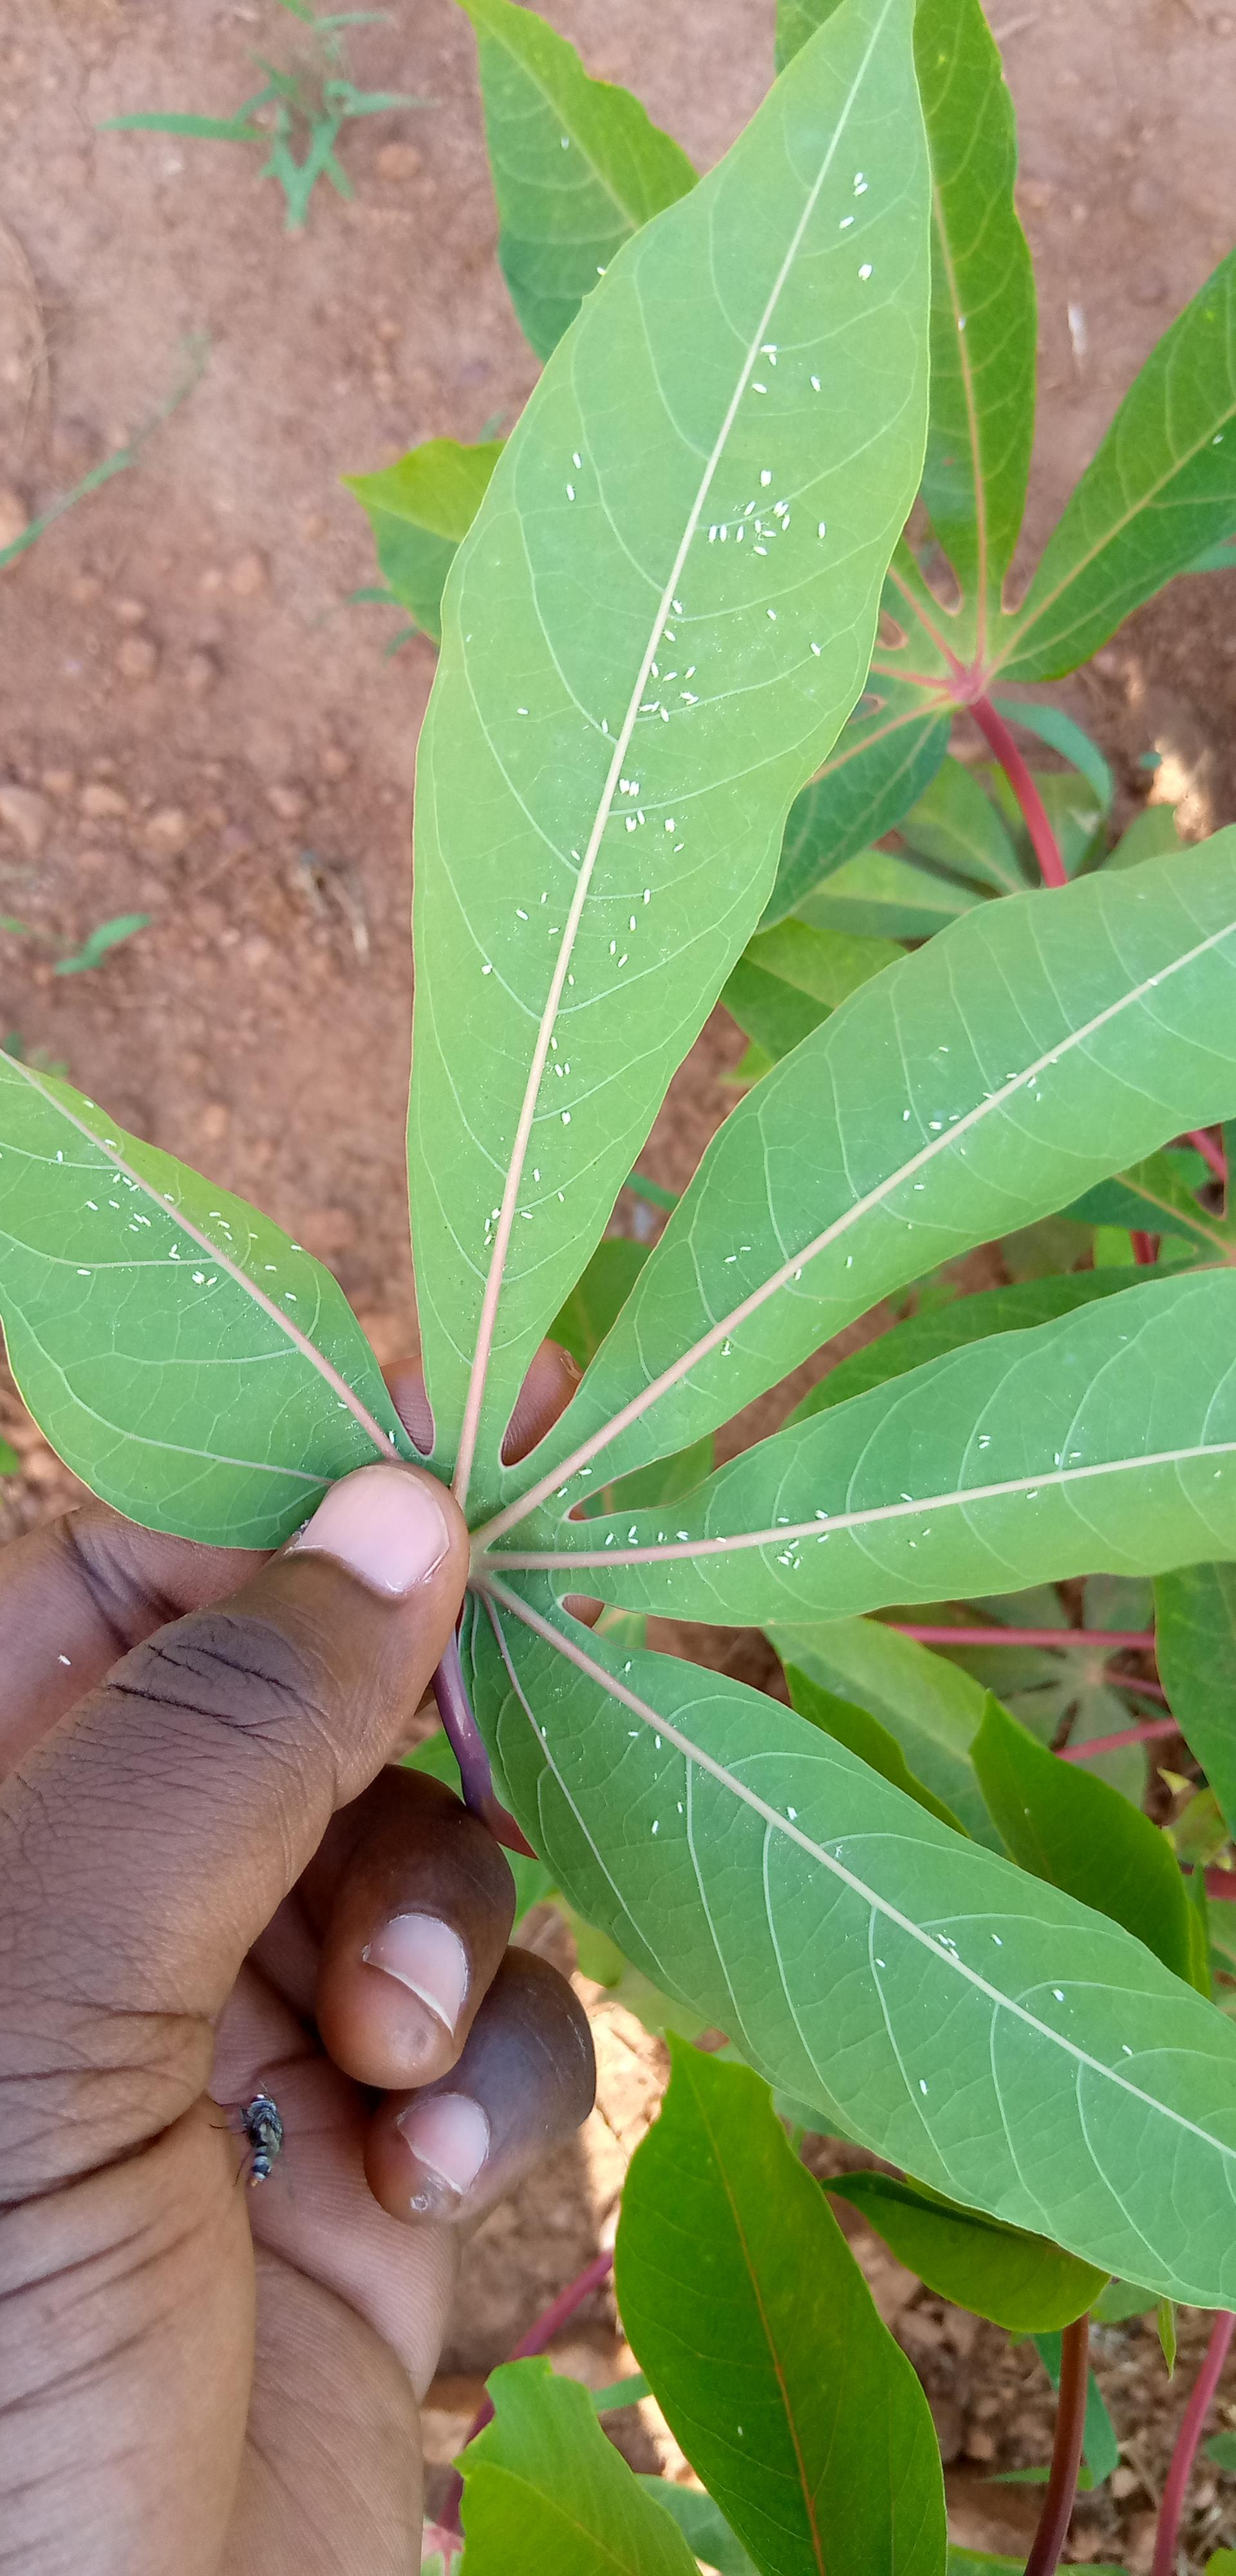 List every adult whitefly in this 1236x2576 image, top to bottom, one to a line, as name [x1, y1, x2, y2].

whitefly [852, 170, 864, 189]
whitefly [852, 182, 869, 198]
whitefly [837, 215, 856, 232]
whitefly [857, 263, 868, 279]
whitefly [594, 264, 607, 278]
whitefly [862, 264, 873, 282]
whitefly [757, 343, 779, 354]
whitefly [767, 352, 780, 368]
whitefly [808, 375, 822, 395]
whitefly [749, 382, 768, 395]
whitefly [570, 450, 585, 471]
whitefly [765, 468, 773, 487]
whitefly [758, 469, 766, 488]
whitefly [564, 483, 577, 503]
whitefly [742, 500, 756, 518]
whitefly [772, 500, 784, 516]
whitefly [776, 502, 789, 521]
whitefly [780, 513, 791, 533]
whitefly [752, 518, 765, 536]
whitefly [817, 520, 829, 542]
whitefly [735, 522, 745, 545]
whitefly [706, 523, 718, 544]
whitefly [719, 524, 728, 544]
whitefly [760, 529, 778, 541]
whitefly [751, 544, 771, 558]
whitefly [670, 598, 685, 616]
whitefly [765, 607, 778, 621]
whitefly [662, 629, 679, 643]
whitefly [808, 641, 822, 659]
whitefly [650, 660, 660, 680]
whitefly [682, 664, 698, 681]
whitefly [661, 672, 679, 683]
whitefly [678, 691, 694, 701]
whitefly [685, 696, 700, 706]
whitefly [651, 699, 661, 715]
whitefly [638, 703, 654, 714]
whitefly [513, 706, 531, 717]
whitefly [659, 706, 671, 724]
whitefly [599, 715, 611, 735]
whitefly [619, 777, 625, 796]
whitefly [624, 780, 631, 793]
whitefly [628, 780, 636, 797]
whitefly [634, 782, 641, 797]
whitefly [635, 808, 648, 826]
whitefly [624, 815, 632, 834]
whitefly [668, 816, 677, 834]
whitefly [664, 818, 669, 833]
whitefly [631, 819, 639, 832]
whitefly [671, 841, 686, 854]
whitefly [568, 848, 583, 863]
whitefly [641, 886, 653, 907]
whitefly [539, 889, 548, 905]
whitefly [512, 906, 531, 922]
whitefly [627, 914, 639, 933]
whitefly [543, 925, 561, 936]
whitefly [606, 938, 619, 958]
whitefly [616, 952, 630, 970]
whitefly [481, 963, 494, 972]
whitefly [482, 969, 492, 977]
whitefly [565, 972, 577, 988]
whitefly [1145, 976, 1161, 989]
whitefly [549, 1035, 560, 1052]
whitefly [935, 1044, 952, 1054]
whitefly [1048, 1056, 1059, 1065]
whitefly [563, 1061, 572, 1076]
whitefly [554, 1063, 565, 1079]
whitefly [1002, 1070, 1019, 1081]
whitefly [1025, 1074, 1037, 1090]
whitefly [1034, 1090, 1042, 1104]
whitefly [980, 1091, 995, 1101]
whitefly [81, 1097, 96, 1110]
whitefly [901, 1108, 910, 1122]
whitefly [561, 1111, 568, 1126]
whitefly [566, 1112, 572, 1123]
whitefly [947, 1112, 960, 1123]
whitefly [926, 1120, 941, 1126]
whitefly [928, 1126, 942, 1132]
whitefly [103, 1137, 118, 1150]
whitefly [958, 1146, 968, 1158]
whitefly [55, 1148, 66, 1164]
whitefly [531, 1166, 542, 1183]
whitefly [111, 1171, 122, 1186]
whitefly [122, 1175, 133, 1188]
whitefly [912, 1182, 926, 1192]
whitefly [127, 1184, 140, 1193]
whitefly [556, 1189, 567, 1204]
whitefly [161, 1191, 176, 1204]
whitefly [107, 1197, 122, 1211]
whitefly [83, 1199, 100, 1213]
whitefly [491, 1206, 500, 1216]
whitefly [206, 1209, 223, 1219]
whitefly [493, 1210, 501, 1220]
whitefly [518, 1210, 536, 1223]
whitefly [132, 1211, 144, 1224]
whitefly [141, 1213, 154, 1229]
whitefly [482, 1217, 492, 1235]
whitefly [216, 1218, 230, 1230]
whitefly [905, 1220, 915, 1233]
whitefly [127, 1222, 140, 1233]
whitefly [247, 1229, 260, 1240]
whitefly [221, 1230, 236, 1243]
whitefly [482, 1233, 494, 1247]
whitefly [169, 1242, 178, 1254]
whitefly [288, 1243, 304, 1254]
whitefly [738, 1244, 753, 1253]
whitefly [167, 1251, 182, 1262]
whitefly [722, 1253, 737, 1264]
whitefly [843, 1253, 855, 1270]
whitefly [262, 1263, 278, 1273]
whitefly [75, 1266, 94, 1279]
whitefly [793, 1267, 802, 1283]
whitefly [194, 1269, 207, 1280]
whitefly [190, 1274, 202, 1286]
whitefly [191, 1274, 205, 1283]
whitefly [205, 1274, 219, 1288]
whitefly [283, 1291, 299, 1303]
whitefly [723, 1338, 731, 1350]
whitefly [719, 1350, 732, 1356]
whitefly [334, 1401, 350, 1412]
whitefly [387, 1428, 397, 1446]
whitefly [976, 1433, 992, 1441]
whitefly [976, 1441, 991, 1450]
whitefly [1067, 1450, 1084, 1460]
whitefly [1051, 1450, 1062, 1468]
whitefly [576, 1466, 594, 1477]
whitefly [555, 1486, 569, 1499]
whitefly [1024, 1488, 1040, 1501]
whitefly [898, 1492, 915, 1503]
whitefly [814, 1510, 829, 1519]
whitefly [813, 1512, 825, 1520]
whitefly [776, 1515, 792, 1525]
whitefly [627, 1522, 638, 1539]
whitefly [920, 1526, 933, 1539]
whitefly [675, 1529, 689, 1537]
whitefly [601, 1530, 615, 1548]
whitefly [655, 1530, 665, 1544]
whitefly [814, 1531, 833, 1544]
whitefly [675, 1533, 688, 1542]
whitefly [713, 1535, 729, 1544]
whitefly [624, 1537, 641, 1546]
whitefly [787, 1539, 801, 1551]
whitefly [906, 1539, 917, 1550]
whitefly [782, 1549, 794, 1559]
whitefly [775, 1555, 792, 1560]
whitefly [790, 1557, 804, 1571]
whitefly [779, 1560, 791, 1567]
whitefly [621, 1657, 635, 1675]
whitefly [538, 1723, 549, 1739]
whitefly [624, 1729, 641, 1739]
whitefly [653, 1731, 664, 1751]
whitefly [675, 1799, 684, 1817]
whitefly [785, 1804, 795, 1821]
whitefly [789, 1806, 801, 1819]
whitefly [650, 1818, 662, 1836]
whitefly [831, 1841, 846, 1861]
whitefly [935, 1931, 949, 1947]
whitefly [987, 1931, 1005, 1947]
whitefly [944, 1936, 957, 1949]
whitefly [947, 1946, 962, 1961]
whitefly [873, 1955, 888, 1969]
whitefly [1050, 1985, 1067, 2005]
whitefly [1118, 2042, 1136, 2058]
whitefly [917, 2077, 929, 2097]